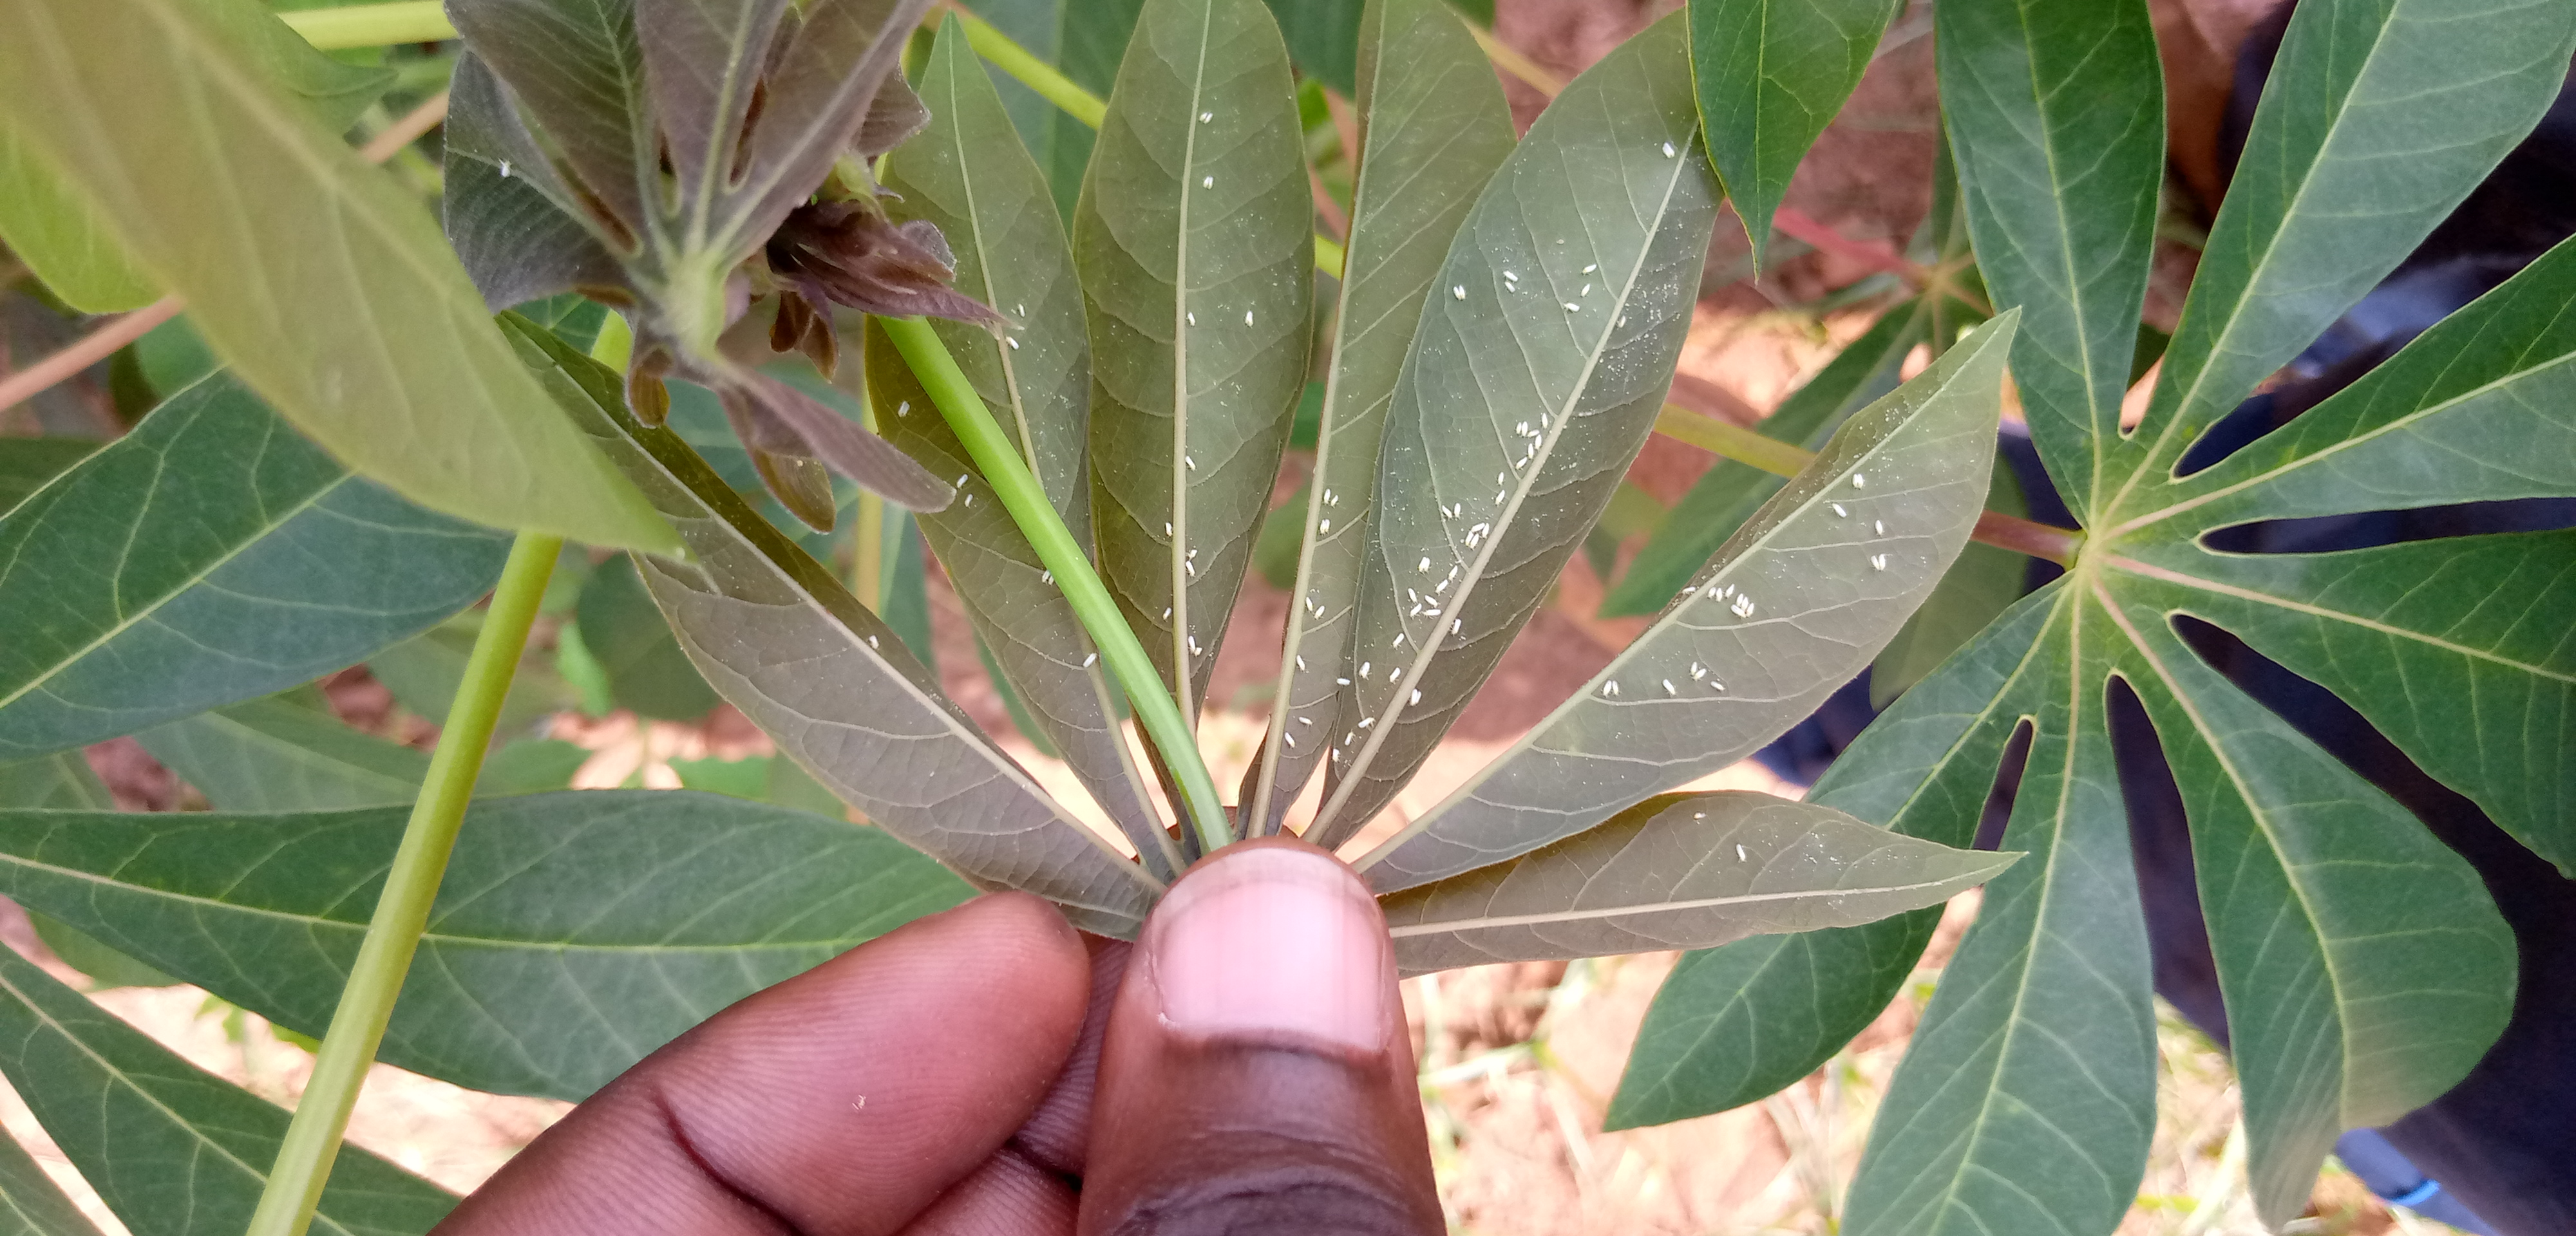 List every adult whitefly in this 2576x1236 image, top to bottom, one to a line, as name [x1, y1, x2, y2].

whitefly [1199, 109, 1208, 122]
whitefly [1205, 111, 1215, 125]
whitefly [1660, 138, 1677, 161]
whitefly [489, 156, 525, 185]
whitefly [1200, 174, 1217, 191]
whitefly [1579, 260, 1599, 277]
whitefly [1500, 268, 1522, 283]
whitefly [1502, 280, 1519, 294]
whitefly [1579, 281, 1594, 299]
whitefly [1457, 283, 1468, 302]
whitefly [1452, 285, 1463, 303]
whitefly [1562, 300, 1582, 317]
whitefly [1014, 301, 1029, 319]
whitefly [1242, 307, 1255, 331]
whitefly [1184, 309, 1200, 328]
whitefly [1613, 311, 1631, 331]
whitefly [1003, 332, 1022, 353]
whitefly [893, 400, 914, 422]
whitefly [1540, 411, 1551, 431]
whitefly [1522, 419, 1529, 439]
whitefly [1515, 420, 1523, 436]
whitefly [1528, 427, 1540, 436]
whitefly [1534, 433, 1543, 451]
whitefly [1526, 441, 1535, 460]
whitefly [1184, 454, 1200, 473]
whitefly [1513, 454, 1528, 472]
whitefly [1493, 469, 1506, 487]
whitefly [1851, 471, 1857, 490]
whitefly [1857, 471, 1867, 490]
whitefly [954, 472, 971, 489]
whitefly [1321, 487, 1332, 507]
whitefly [1493, 487, 1507, 509]
whitefly [1330, 492, 1340, 509]
whitefly [962, 492, 978, 509]
whitefly [1454, 501, 1462, 519]
whitefly [1831, 501, 1848, 520]
whitefly [1439, 504, 1453, 520]
whitefly [1873, 514, 1884, 538]
whitefly [1318, 516, 1334, 541]
whitefly [1163, 521, 1175, 539]
whitefly [1470, 521, 1485, 533]
whitefly [1482, 522, 1490, 541]
whitefly [1464, 530, 1474, 547]
whitefly [1471, 532, 1482, 551]
whitefly [1186, 547, 1198, 559]
whitefly [1879, 552, 1887, 572]
whitefly [1869, 553, 1879, 573]
whitefly [1416, 555, 1433, 574]
whitefly [1185, 559, 1196, 579]
whitefly [1447, 563, 1458, 581]
whitefly [1038, 567, 1050, 585]
whitefly [1433, 578, 1448, 597]
whitefly [1725, 581, 1737, 599]
whitefly [1679, 584, 1698, 599]
whitefly [1708, 585, 1716, 599]
whitefly [1406, 586, 1421, 604]
whitefly [1716, 586, 1723, 604]
whitefly [1734, 592, 1745, 606]
whitefly [1423, 594, 1441, 609]
whitefly [1303, 595, 1314, 613]
whitefly [1741, 597, 1750, 610]
whitefly [1747, 601, 1756, 615]
whitefly [1314, 603, 1327, 623]
whitefly [1407, 603, 1423, 619]
whitefly [1729, 603, 1747, 621]
whitefly [1160, 605, 1173, 623]
whitefly [1421, 607, 1444, 617]
whitefly [1448, 615, 1462, 638]
whitefly [1390, 630, 1405, 650]
whitefly [867, 633, 880, 651]
whitefly [1186, 633, 1195, 656]
whitefly [1195, 646, 1204, 660]
whitefly [1079, 650, 1101, 670]
whitefly [1294, 651, 1307, 673]
whitefly [1355, 659, 1372, 680]
whitefly [1688, 659, 1697, 678]
whitefly [1387, 666, 1403, 683]
whitefly [1694, 667, 1709, 682]
whitefly [1333, 675, 1351, 689]
whitefly [1660, 675, 1680, 697]
whitefly [1600, 677, 1613, 700]
whitefly [1612, 677, 1620, 698]
whitefly [1708, 679, 1727, 693]
whitefly [1408, 685, 1425, 707]
whitefly [1296, 714, 1316, 729]
whitefly [1356, 714, 1376, 731]
whitefly [1343, 729, 1355, 749]
whitefly [1282, 729, 1297, 750]
whitefly [1330, 746, 1341, 765]
whitefly [1690, 811, 1709, 821]
whitefly [1732, 839, 1752, 866]